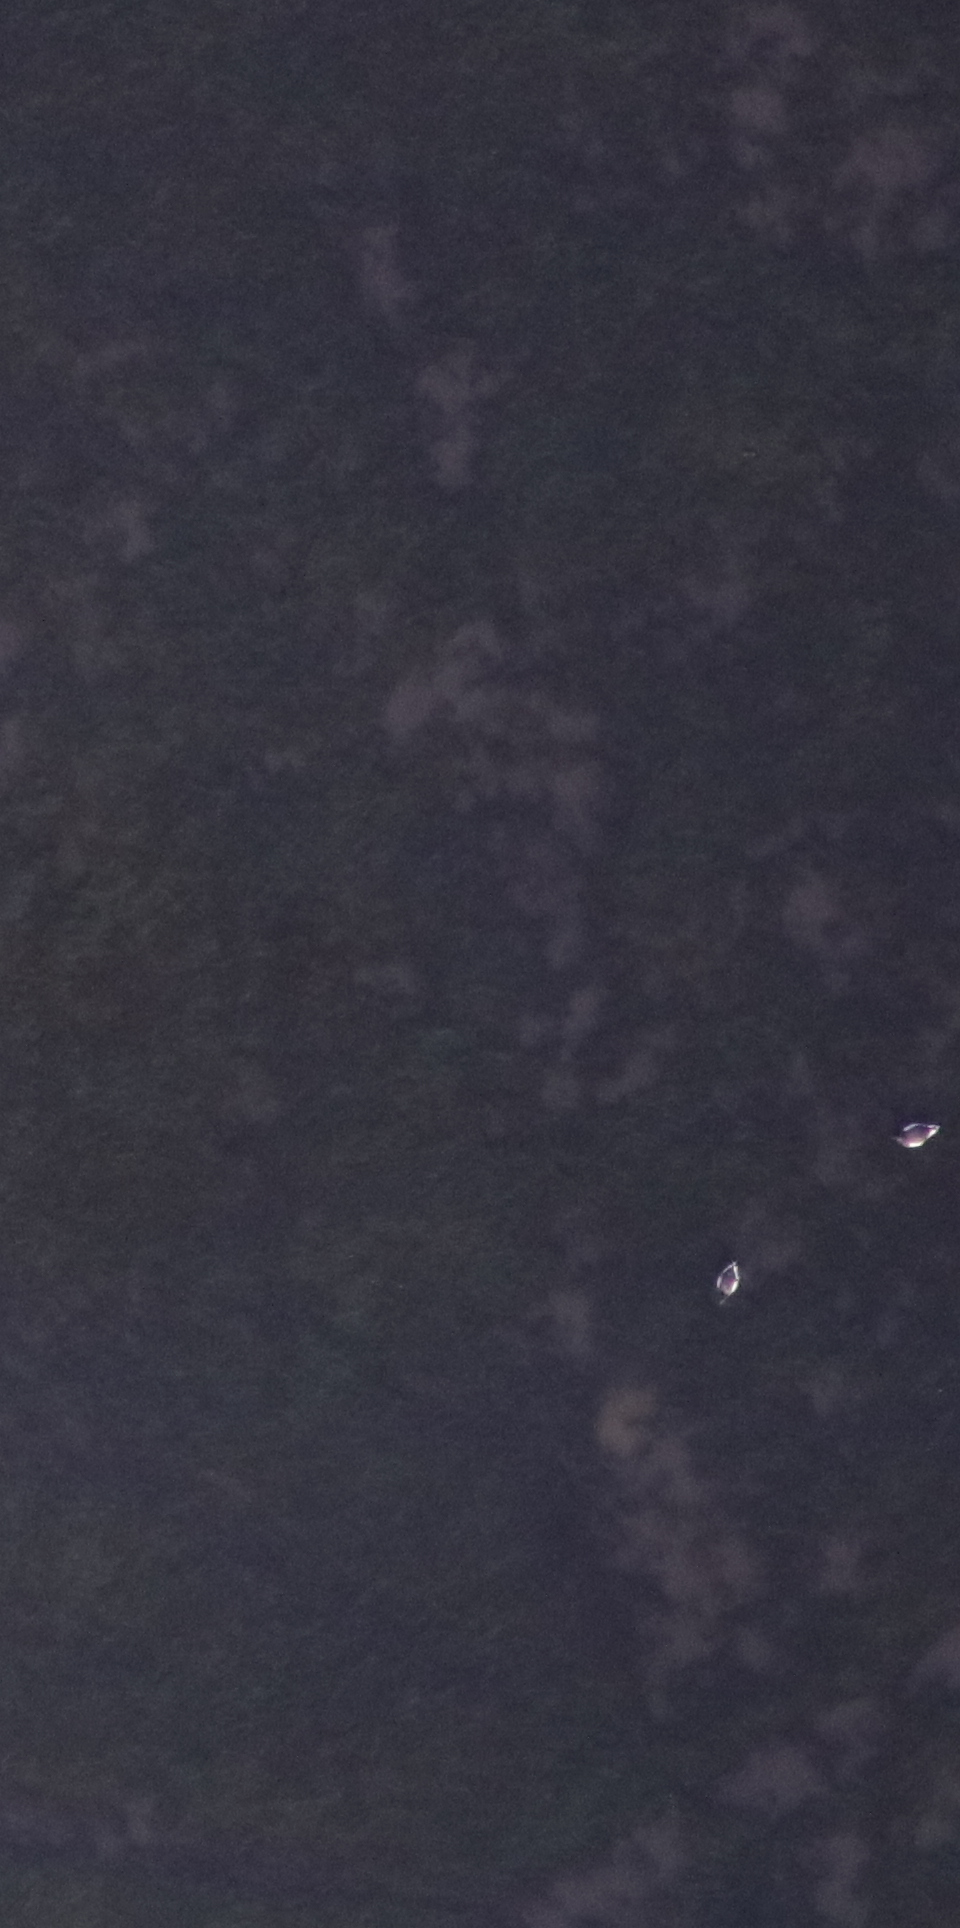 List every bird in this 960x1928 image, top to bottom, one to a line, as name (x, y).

brant (917, 1136)
brant (729, 1281)